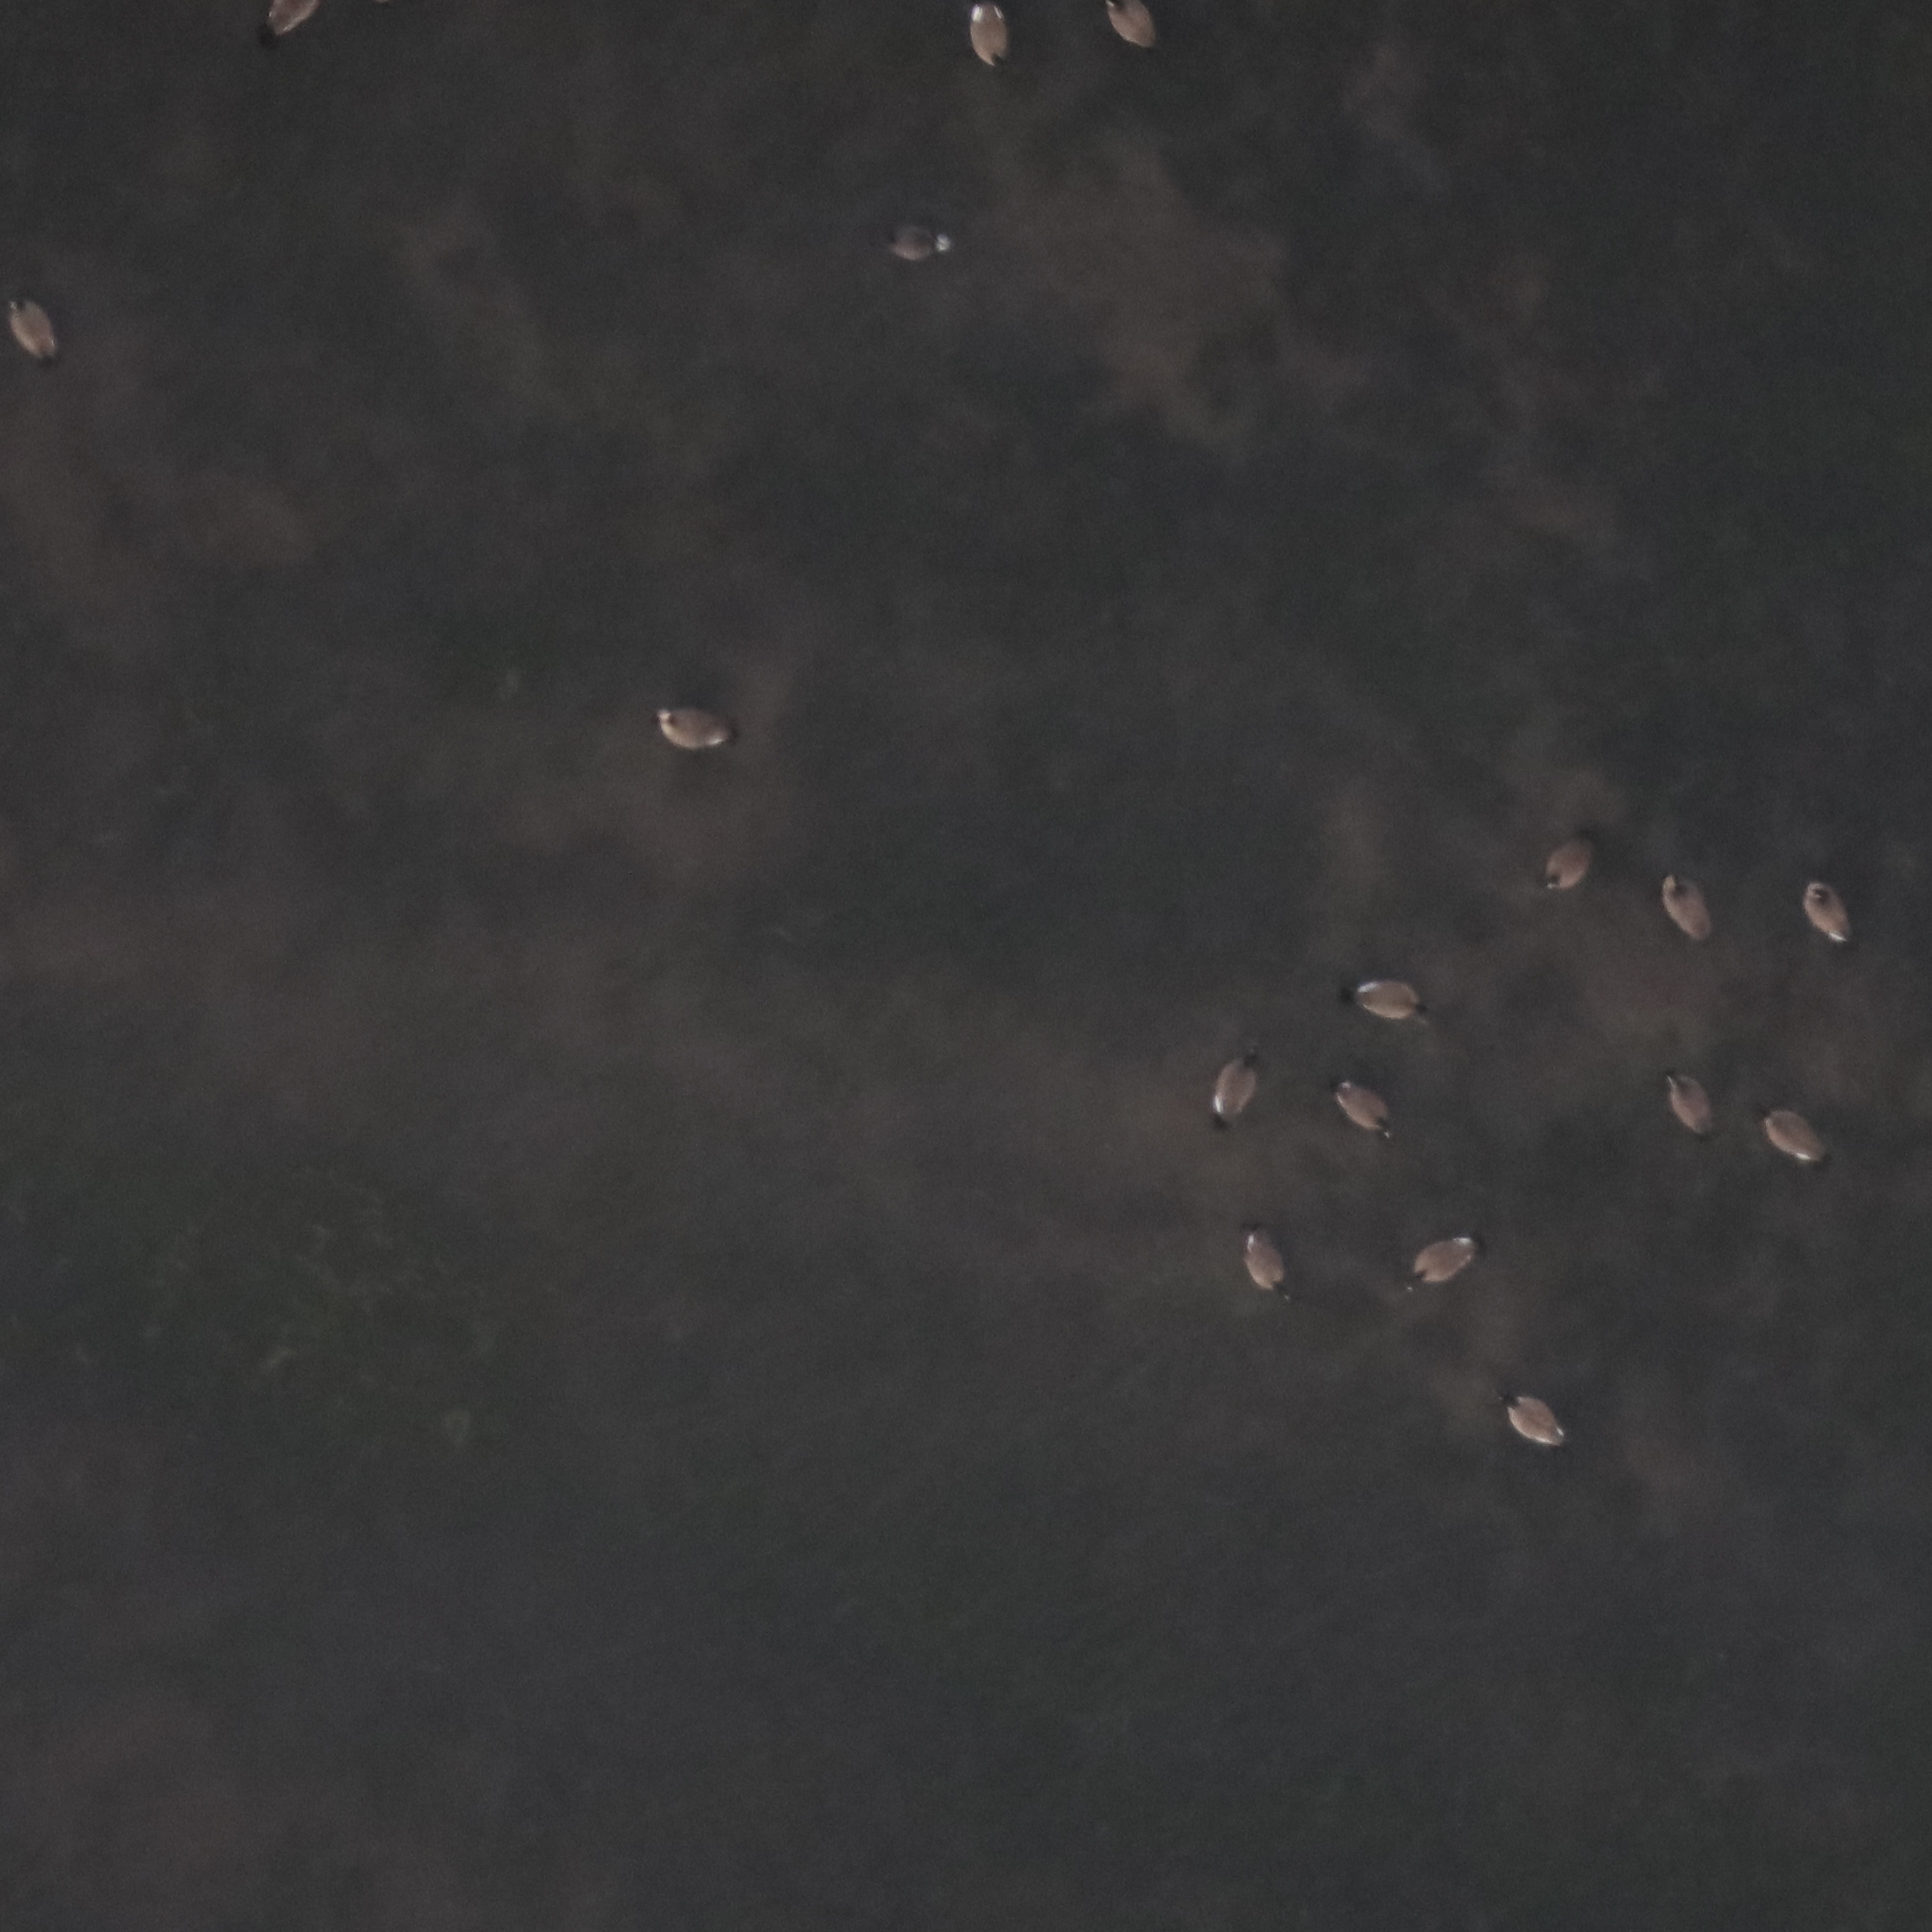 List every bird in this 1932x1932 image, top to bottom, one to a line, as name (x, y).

Canada goose (288, 10)
Canada goose (1134, 20)
Canada goose (991, 36)
brant (913, 242)
Canada goose (34, 331)
Canada goose (696, 728)
Canada goose (1570, 867)
Canada goose (1687, 908)
Canada goose (1826, 913)
Canada goose (1390, 999)
Canada goose (1238, 1089)
Canada goose (1690, 1104)
Canada goose (1364, 1106)
Canada goose (1794, 1136)
Canada goose (1445, 1260)
Canada goose (1267, 1261)
Canada goose (1535, 1421)